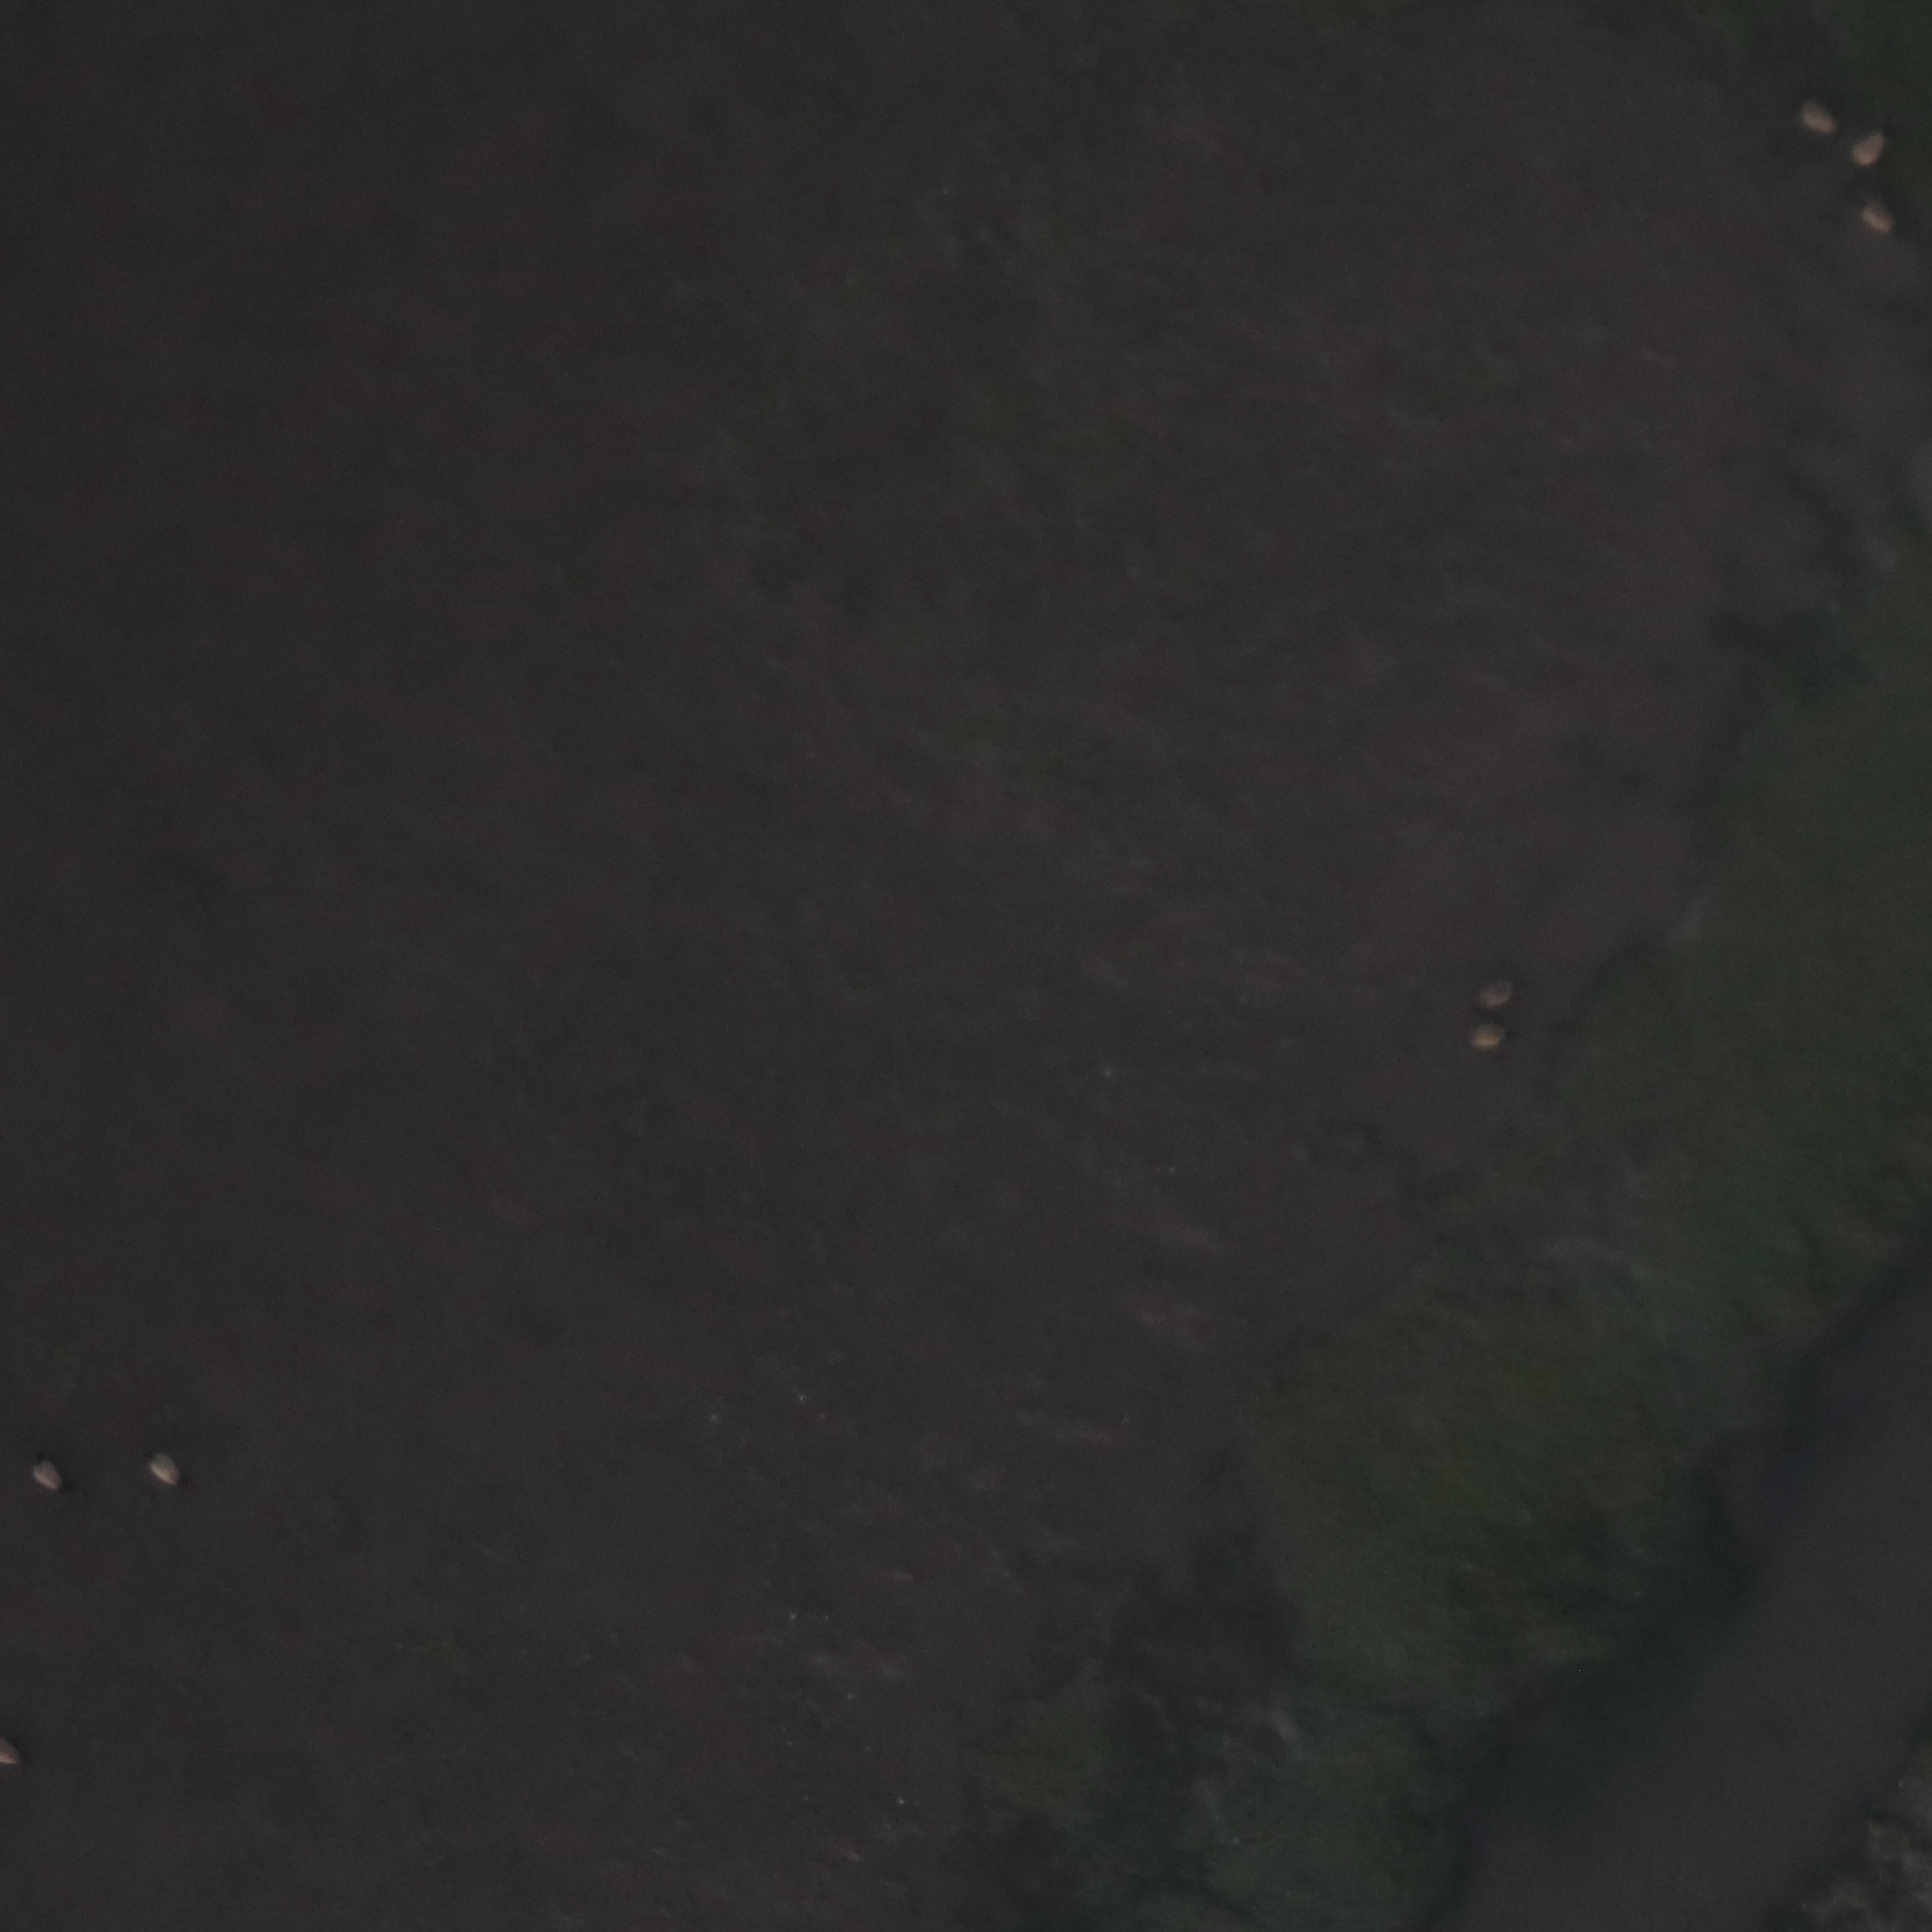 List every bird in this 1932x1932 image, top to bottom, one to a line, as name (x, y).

Canada goose (1822, 118)
Canada goose (1871, 150)
Canada goose (1878, 217)
Canada goose (1495, 998)
Canada goose (1487, 1036)
Canada goose (166, 1466)
Canada goose (45, 1474)
Canada goose (5, 1752)